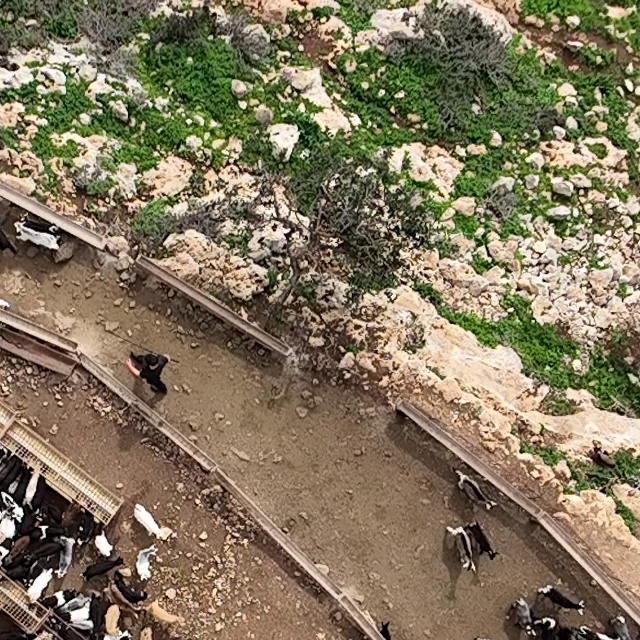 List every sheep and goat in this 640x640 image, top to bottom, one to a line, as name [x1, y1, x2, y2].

goat [18, 214, 59, 234]
goat [0, 215, 18, 254]
goat [14, 223, 60, 250]
goat [0, 294, 11, 309]
goat [0, 445, 20, 483]
goat [0, 448, 27, 490]
goat [0, 450, 12, 477]
goat [10, 460, 28, 493]
goat [24, 463, 41, 505]
goat [11, 467, 33, 502]
goat [34, 467, 48, 508]
goat [455, 470, 497, 510]
goat [0, 486, 22, 520]
goat [62, 492, 82, 532]
goat [134, 501, 164, 541]
goat [17, 502, 35, 534]
goat [35, 503, 61, 524]
goat [77, 503, 97, 544]
goat [76, 515, 109, 562]
goat [0, 518, 15, 538]
goat [465, 522, 500, 558]
goat [30, 524, 67, 543]
goat [447, 526, 476, 572]
goat [95, 529, 113, 556]
goat [3, 536, 30, 568]
goat [55, 537, 76, 579]
goat [0, 540, 11, 570]
goat [28, 542, 64, 564]
goat [137, 545, 157, 581]
goat [9, 551, 25, 570]
goat [79, 556, 123, 579]
goat [23, 558, 45, 587]
goat [0, 565, 26, 582]
goat [26, 568, 52, 603]
goat [113, 572, 147, 600]
goat [104, 579, 142, 618]
goat [538, 585, 585, 616]
goat [34, 588, 76, 612]
goat [90, 591, 106, 637]
goat [53, 593, 91, 615]
goat [511, 597, 536, 636]
goat [148, 599, 185, 624]
goat [48, 602, 90, 622]
goat [106, 605, 123, 634]
goat [47, 614, 85, 639]
goat [611, 615, 639, 639]
goat [534, 618, 556, 630]
goat [65, 621, 94, 629]
goat [580, 626, 622, 639]
goat [132, 627, 153, 639]
goat [565, 628, 587, 639]
goat [95, 629, 120, 639]
goat [0, 631, 30, 639]
goat [9, 631, 45, 639]
goat [103, 631, 131, 639]
goat [20, 634, 53, 639]